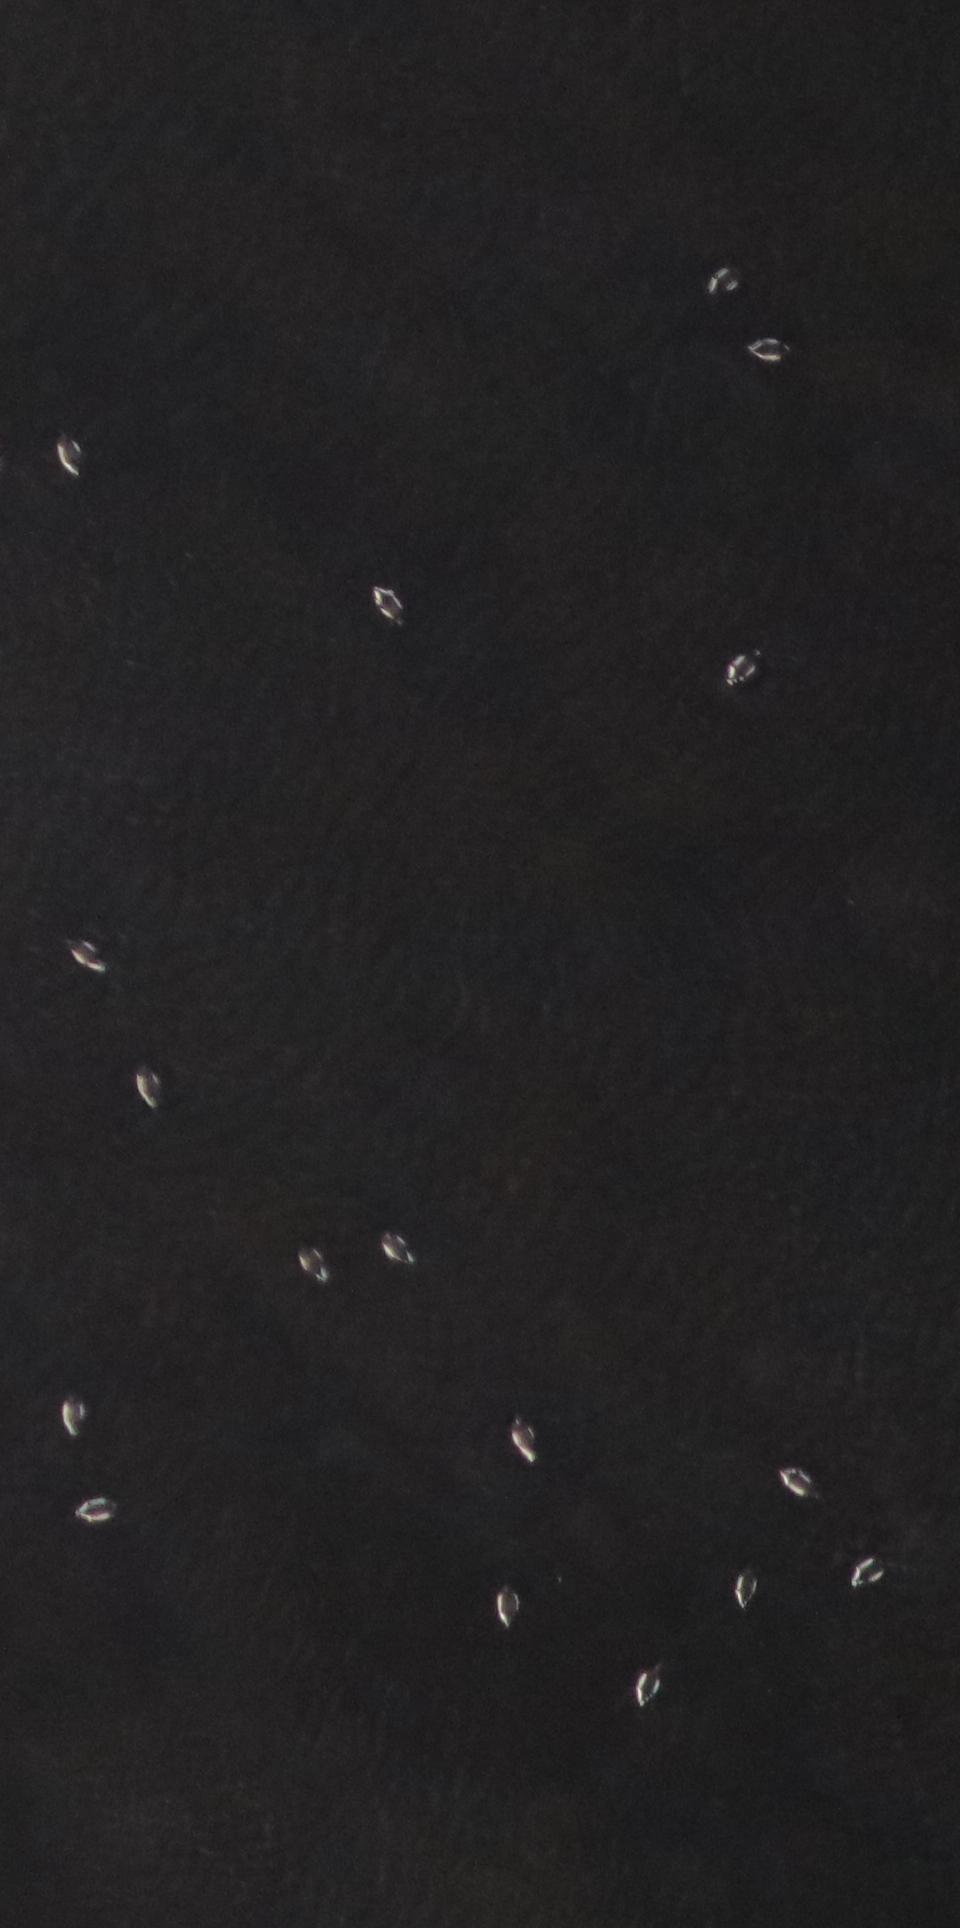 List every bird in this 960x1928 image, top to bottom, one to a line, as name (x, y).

brant (722, 281)
brant (769, 350)
brant (70, 454)
brant (390, 606)
brant (744, 667)
brant (87, 956)
brant (148, 1086)
brant (395, 1246)
brant (313, 1262)
brant (72, 1415)
brant (524, 1438)
brant (798, 1482)
brant (97, 1510)
brant (868, 1571)
brant (746, 1587)
brant (508, 1607)
brant (649, 1685)